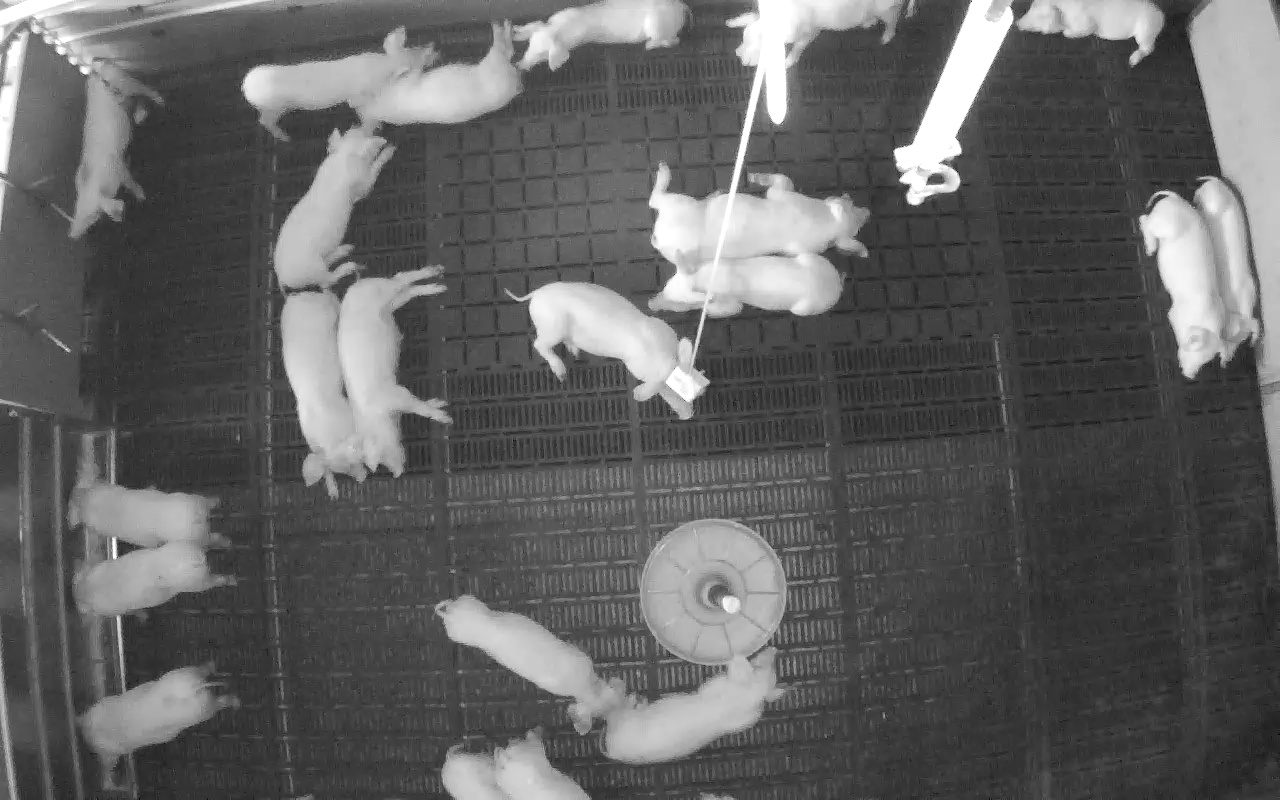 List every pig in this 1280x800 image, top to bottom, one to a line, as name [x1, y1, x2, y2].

pig [724, 0, 915, 72]
pig [512, 2, 694, 72]
pig [1015, 2, 1165, 70]
pig [348, 20, 522, 134]
pig [239, 27, 440, 142]
pig [68, 64, 165, 241]
pig [270, 126, 399, 293]
pig [650, 162, 872, 268]
pig [1192, 177, 1260, 368]
pig [1142, 189, 1227, 381]
pig [646, 244, 846, 319]
pig [339, 264, 452, 481]
pig [507, 280, 698, 420]
pig [280, 291, 369, 502]
pig [66, 463, 231, 548]
pig [72, 545, 241, 622]
pig [437, 592, 627, 734]
pig [600, 647, 786, 765]
pig [76, 657, 240, 773]
pig [493, 724, 590, 799]
pig [440, 746, 510, 799]